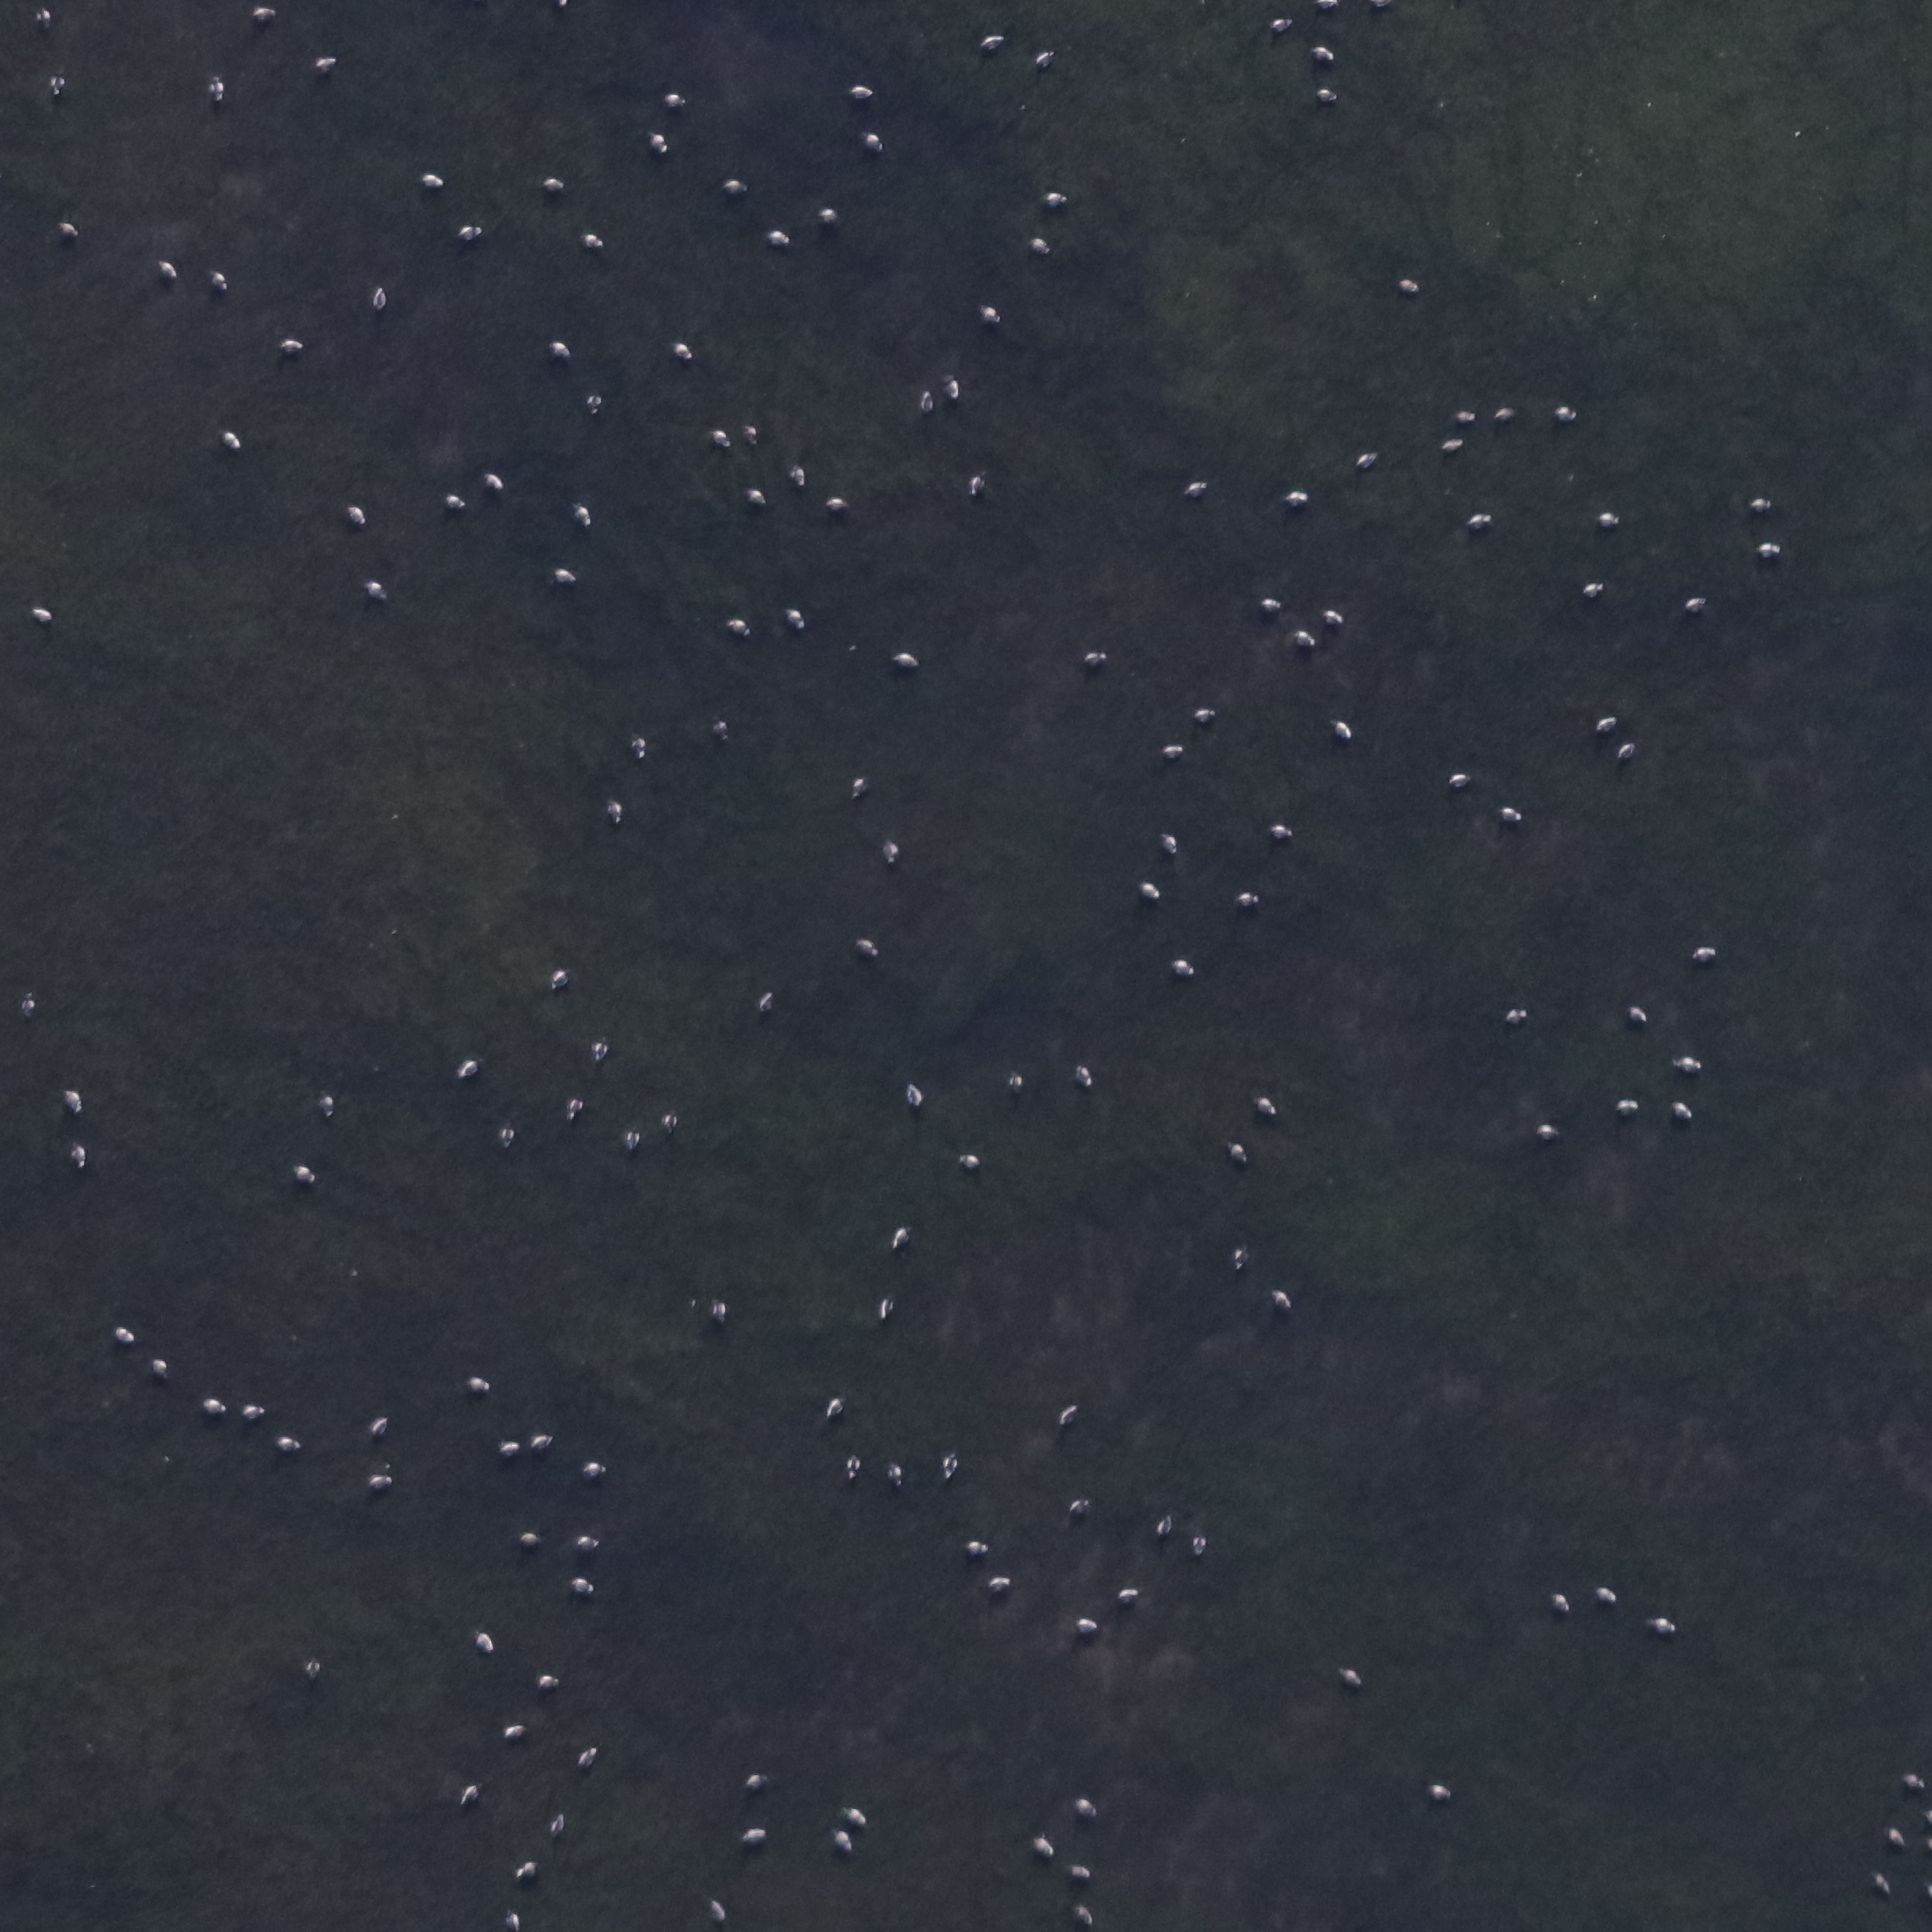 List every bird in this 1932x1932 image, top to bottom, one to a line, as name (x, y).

brant (1334, 3)
brant (570, 5)
brant (1384, 5)
brant (257, 11)
brant (41, 15)
brant (1287, 19)
brant (996, 42)
brant (1324, 54)
brant (1050, 65)
brant (324, 70)
brant (60, 81)
brant (217, 94)
brant (1326, 95)
brant (668, 98)
brant (861, 98)
brant (661, 141)
brant (871, 152)
brant (429, 179)
brant (555, 184)
brant (733, 188)
brant (1056, 201)
brant (835, 220)
brant (71, 230)
brant (467, 231)
brant (597, 243)
brant (776, 244)
brant (1046, 249)
brant (167, 266)
brant (217, 282)
brant (1404, 287)
brant (379, 303)
brant (991, 305)
brant (565, 341)
brant (292, 346)
brant (686, 351)
brant (953, 388)
brant (928, 402)
brant (599, 404)
brant (1562, 411)
brant (1501, 414)
brant (1461, 418)
brant (747, 429)
brant (722, 430)
brant (238, 440)
brant (1444, 446)
brant (1372, 453)
brant (805, 471)
brant (978, 479)
brant (492, 488)
brant (1190, 490)
brant (455, 500)
brant (760, 501)
brant (1289, 502)
brant (839, 507)
brant (1763, 510)
brant (580, 512)
brant (360, 519)
brant (1485, 519)
brant (1604, 519)
brant (1775, 549)
brant (564, 578)
brant (1593, 587)
brant (374, 589)
brant (1266, 600)
brant (1702, 609)
brant (42, 615)
brant (803, 615)
brant (1328, 619)
brant (55, 623)
brant (732, 627)
brant (1302, 642)
brant (1086, 652)
brant (905, 659)
brant (1206, 713)
brant (718, 729)
brant (1617, 729)
brant (1340, 730)
brant (640, 745)
brant (1167, 748)
brant (1633, 759)
brant (1462, 785)
brant (863, 790)
brant (611, 815)
brant (1513, 815)
brant (1281, 833)
brant (1172, 845)
brant (888, 861)
brant (1147, 893)
brant (1249, 907)
brant (869, 946)
brant (1702, 957)
brant (1188, 972)
brant (556, 985)
brant (30, 1006)
brant (764, 1008)
brant (1633, 1013)
brant (1515, 1018)
brant (604, 1041)
brant (1688, 1056)
brant (462, 1067)
brant (1094, 1078)
brant (1011, 1080)
brant (918, 1086)
brant (333, 1096)
brant (73, 1098)
brant (1261, 1104)
brant (1632, 1106)
brant (1682, 1109)
brant (582, 1113)
brant (665, 1119)
brant (1550, 1134)
brant (513, 1136)
brant (640, 1145)
brant (1239, 1147)
brant (81, 1155)
brant (979, 1161)
brant (309, 1169)
brant (907, 1231)
brant (1251, 1254)
brant (1290, 1308)
brant (895, 1310)
brant (722, 1317)
brant (124, 1321)
brant (166, 1362)
brant (485, 1379)
brant (220, 1408)
brant (265, 1408)
brant (1066, 1408)
brant (831, 1409)
brant (384, 1428)
brant (550, 1440)
brant (511, 1443)
brant (300, 1445)
brant (938, 1465)
brant (602, 1469)
brant (848, 1471)
brant (898, 1471)
brant (390, 1485)
brant (1076, 1501)
brant (1172, 1526)
brant (529, 1538)
brant (582, 1545)
brant (984, 1548)
brant (1195, 1548)
brant (585, 1583)
brant (1011, 1587)
brant (1133, 1587)
brant (1602, 1601)
brant (1567, 1604)
brant (1088, 1622)
brant (1661, 1629)
brant (481, 1641)
brant (312, 1669)
brant (1348, 1677)
brant (551, 1681)
brant (511, 1732)
brant (591, 1759)
brant (752, 1780)
brant (1905, 1780)
brant (1439, 1785)
brant (466, 1796)
brant (1095, 1802)
brant (562, 1814)
brant (859, 1822)
brant (1898, 1832)
brant (758, 1834)
brant (848, 1842)
brant (1052, 1850)
brant (1080, 1867)
brant (532, 1868)
brant (1881, 1887)
brant (510, 1916)
brant (713, 1916)
brant (1088, 1921)